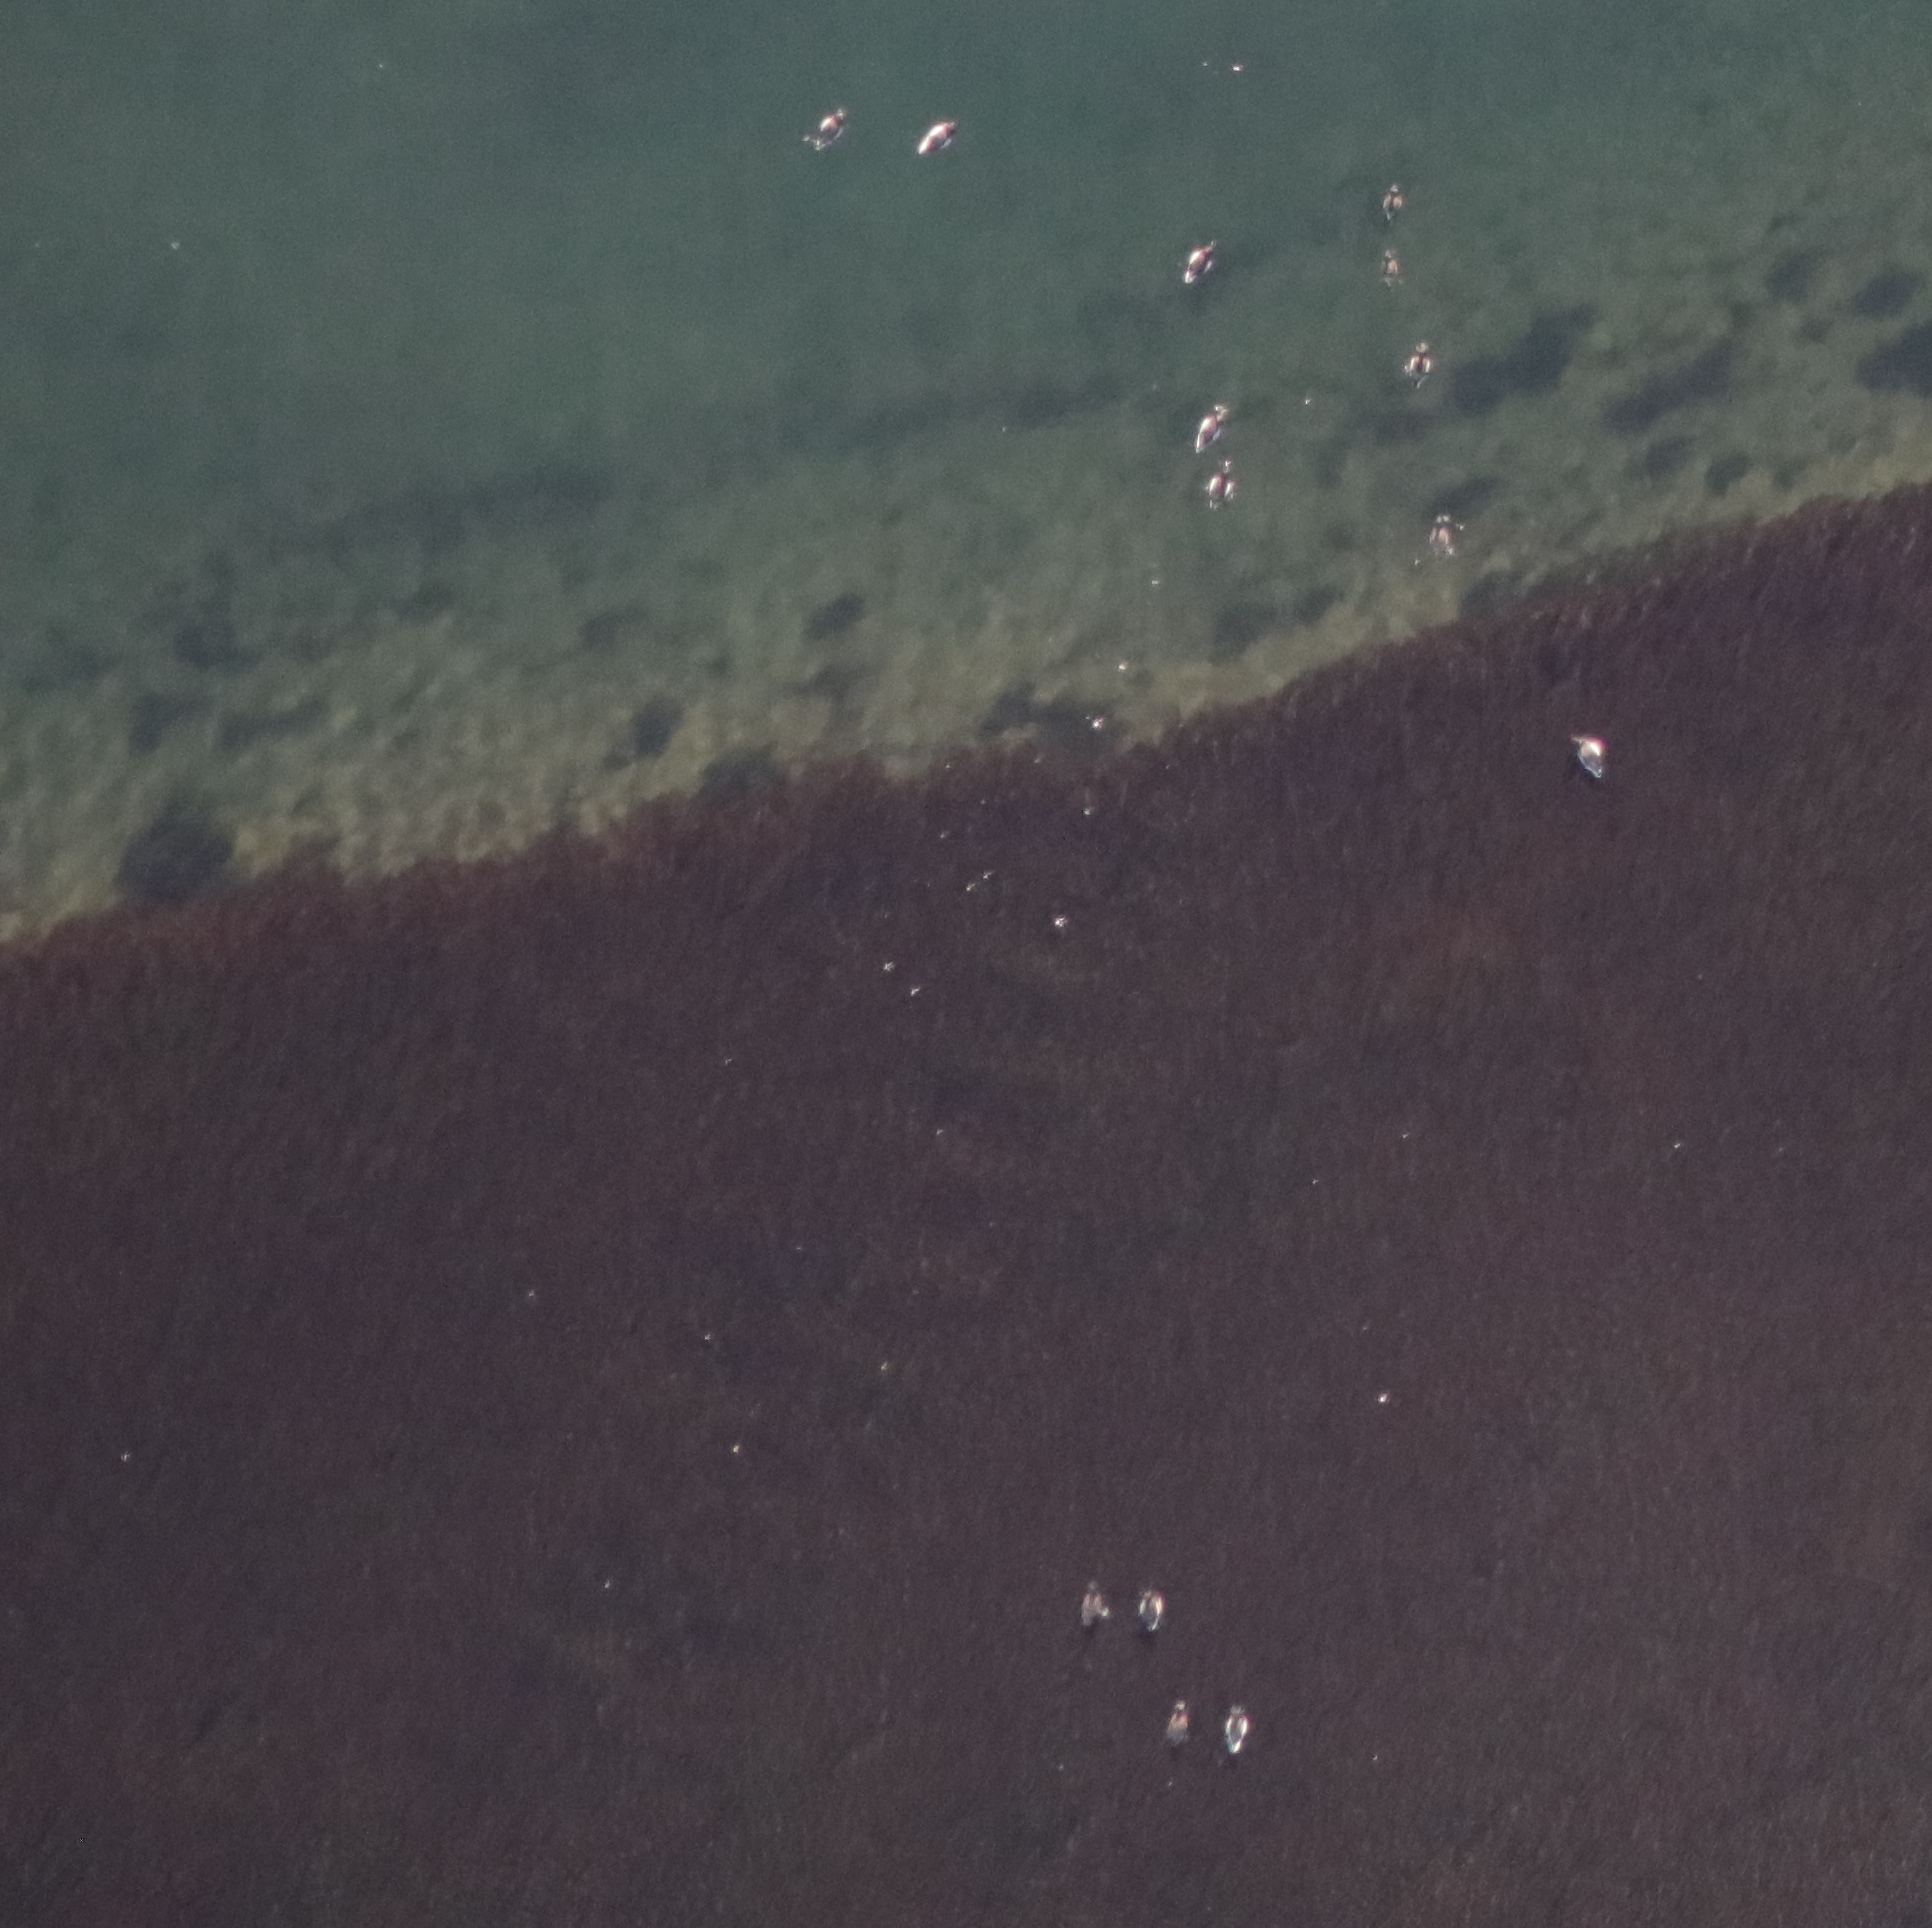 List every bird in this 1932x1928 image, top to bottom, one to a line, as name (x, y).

brant (833, 130)
brant (940, 138)
brant (1392, 205)
brant (1200, 263)
brant (1389, 264)
brant (1421, 366)
brant (1213, 427)
brant (1220, 485)
brant (1439, 542)
brant (1589, 754)
brant (1093, 1606)
brant (1150, 1607)
brant (1179, 1723)
brant (1237, 1730)